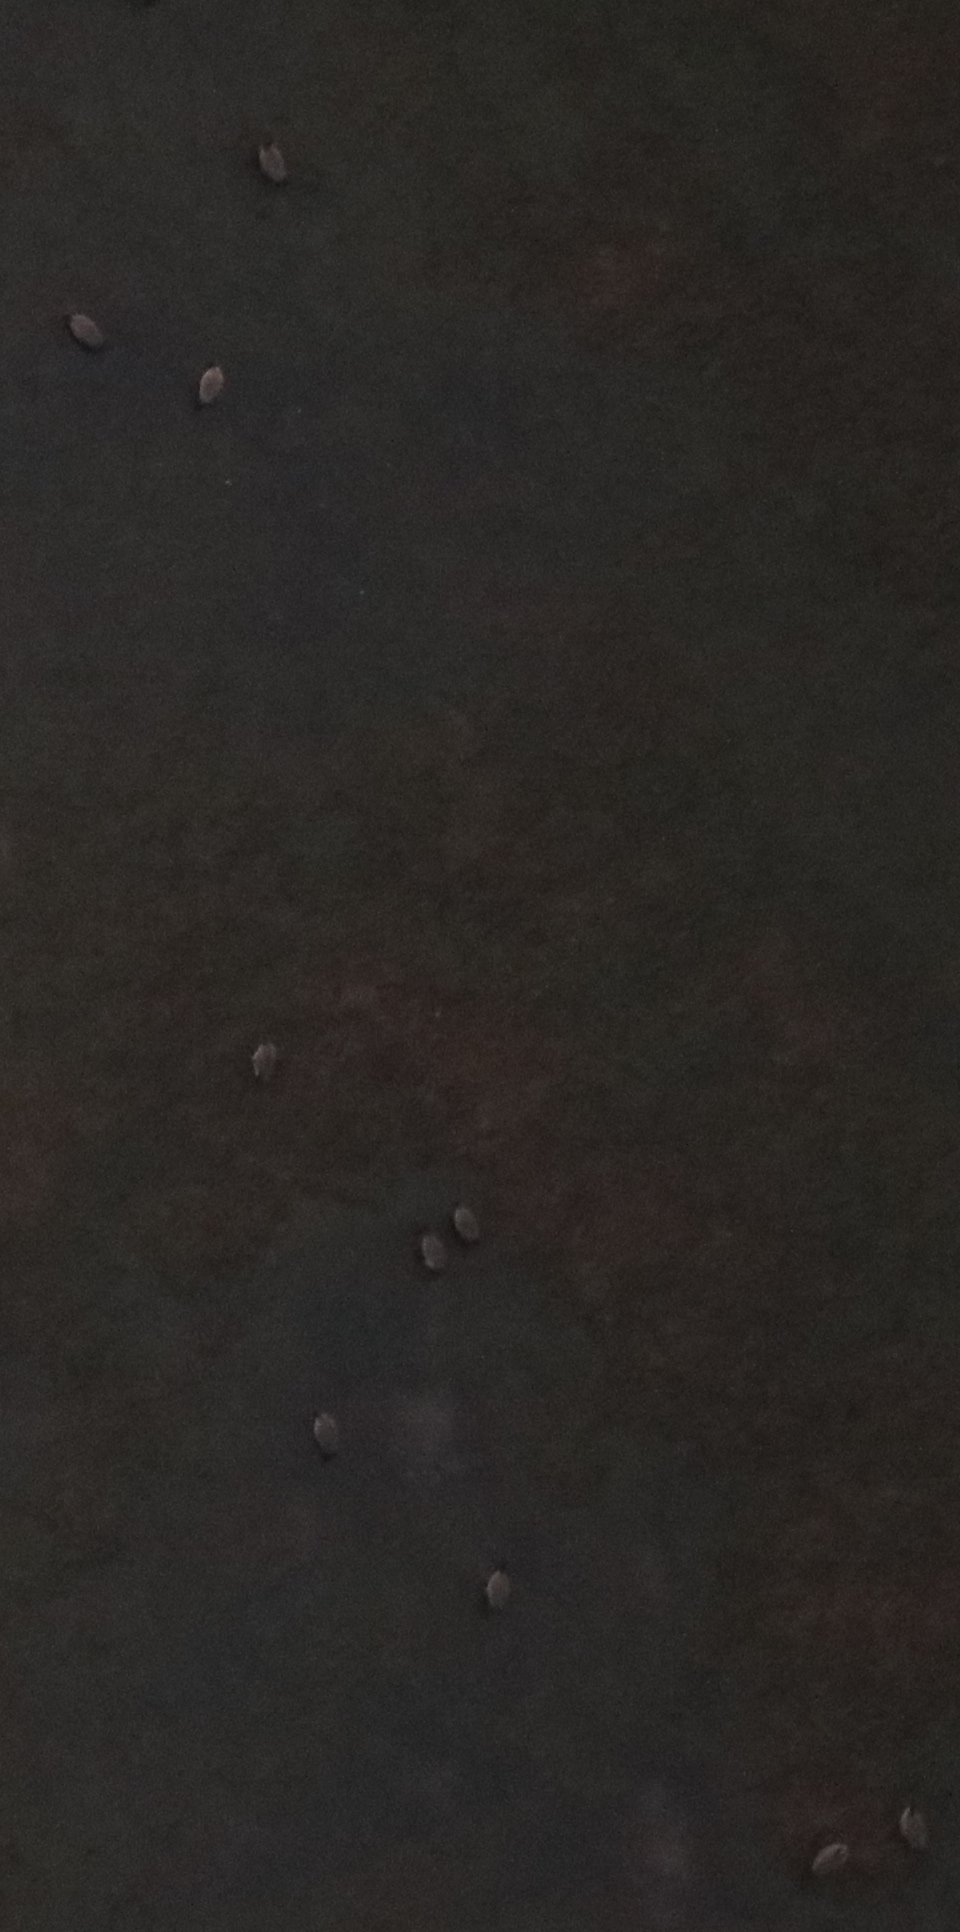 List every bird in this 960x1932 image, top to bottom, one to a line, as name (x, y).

Canada goose (273, 161)
Canada goose (84, 331)
Canada goose (212, 386)
Canada goose (265, 1061)
Canada goose (469, 1227)
Canada goose (437, 1254)
Canada goose (325, 1432)
Canada goose (500, 1588)
Canada goose (916, 1830)
Canada goose (831, 1860)